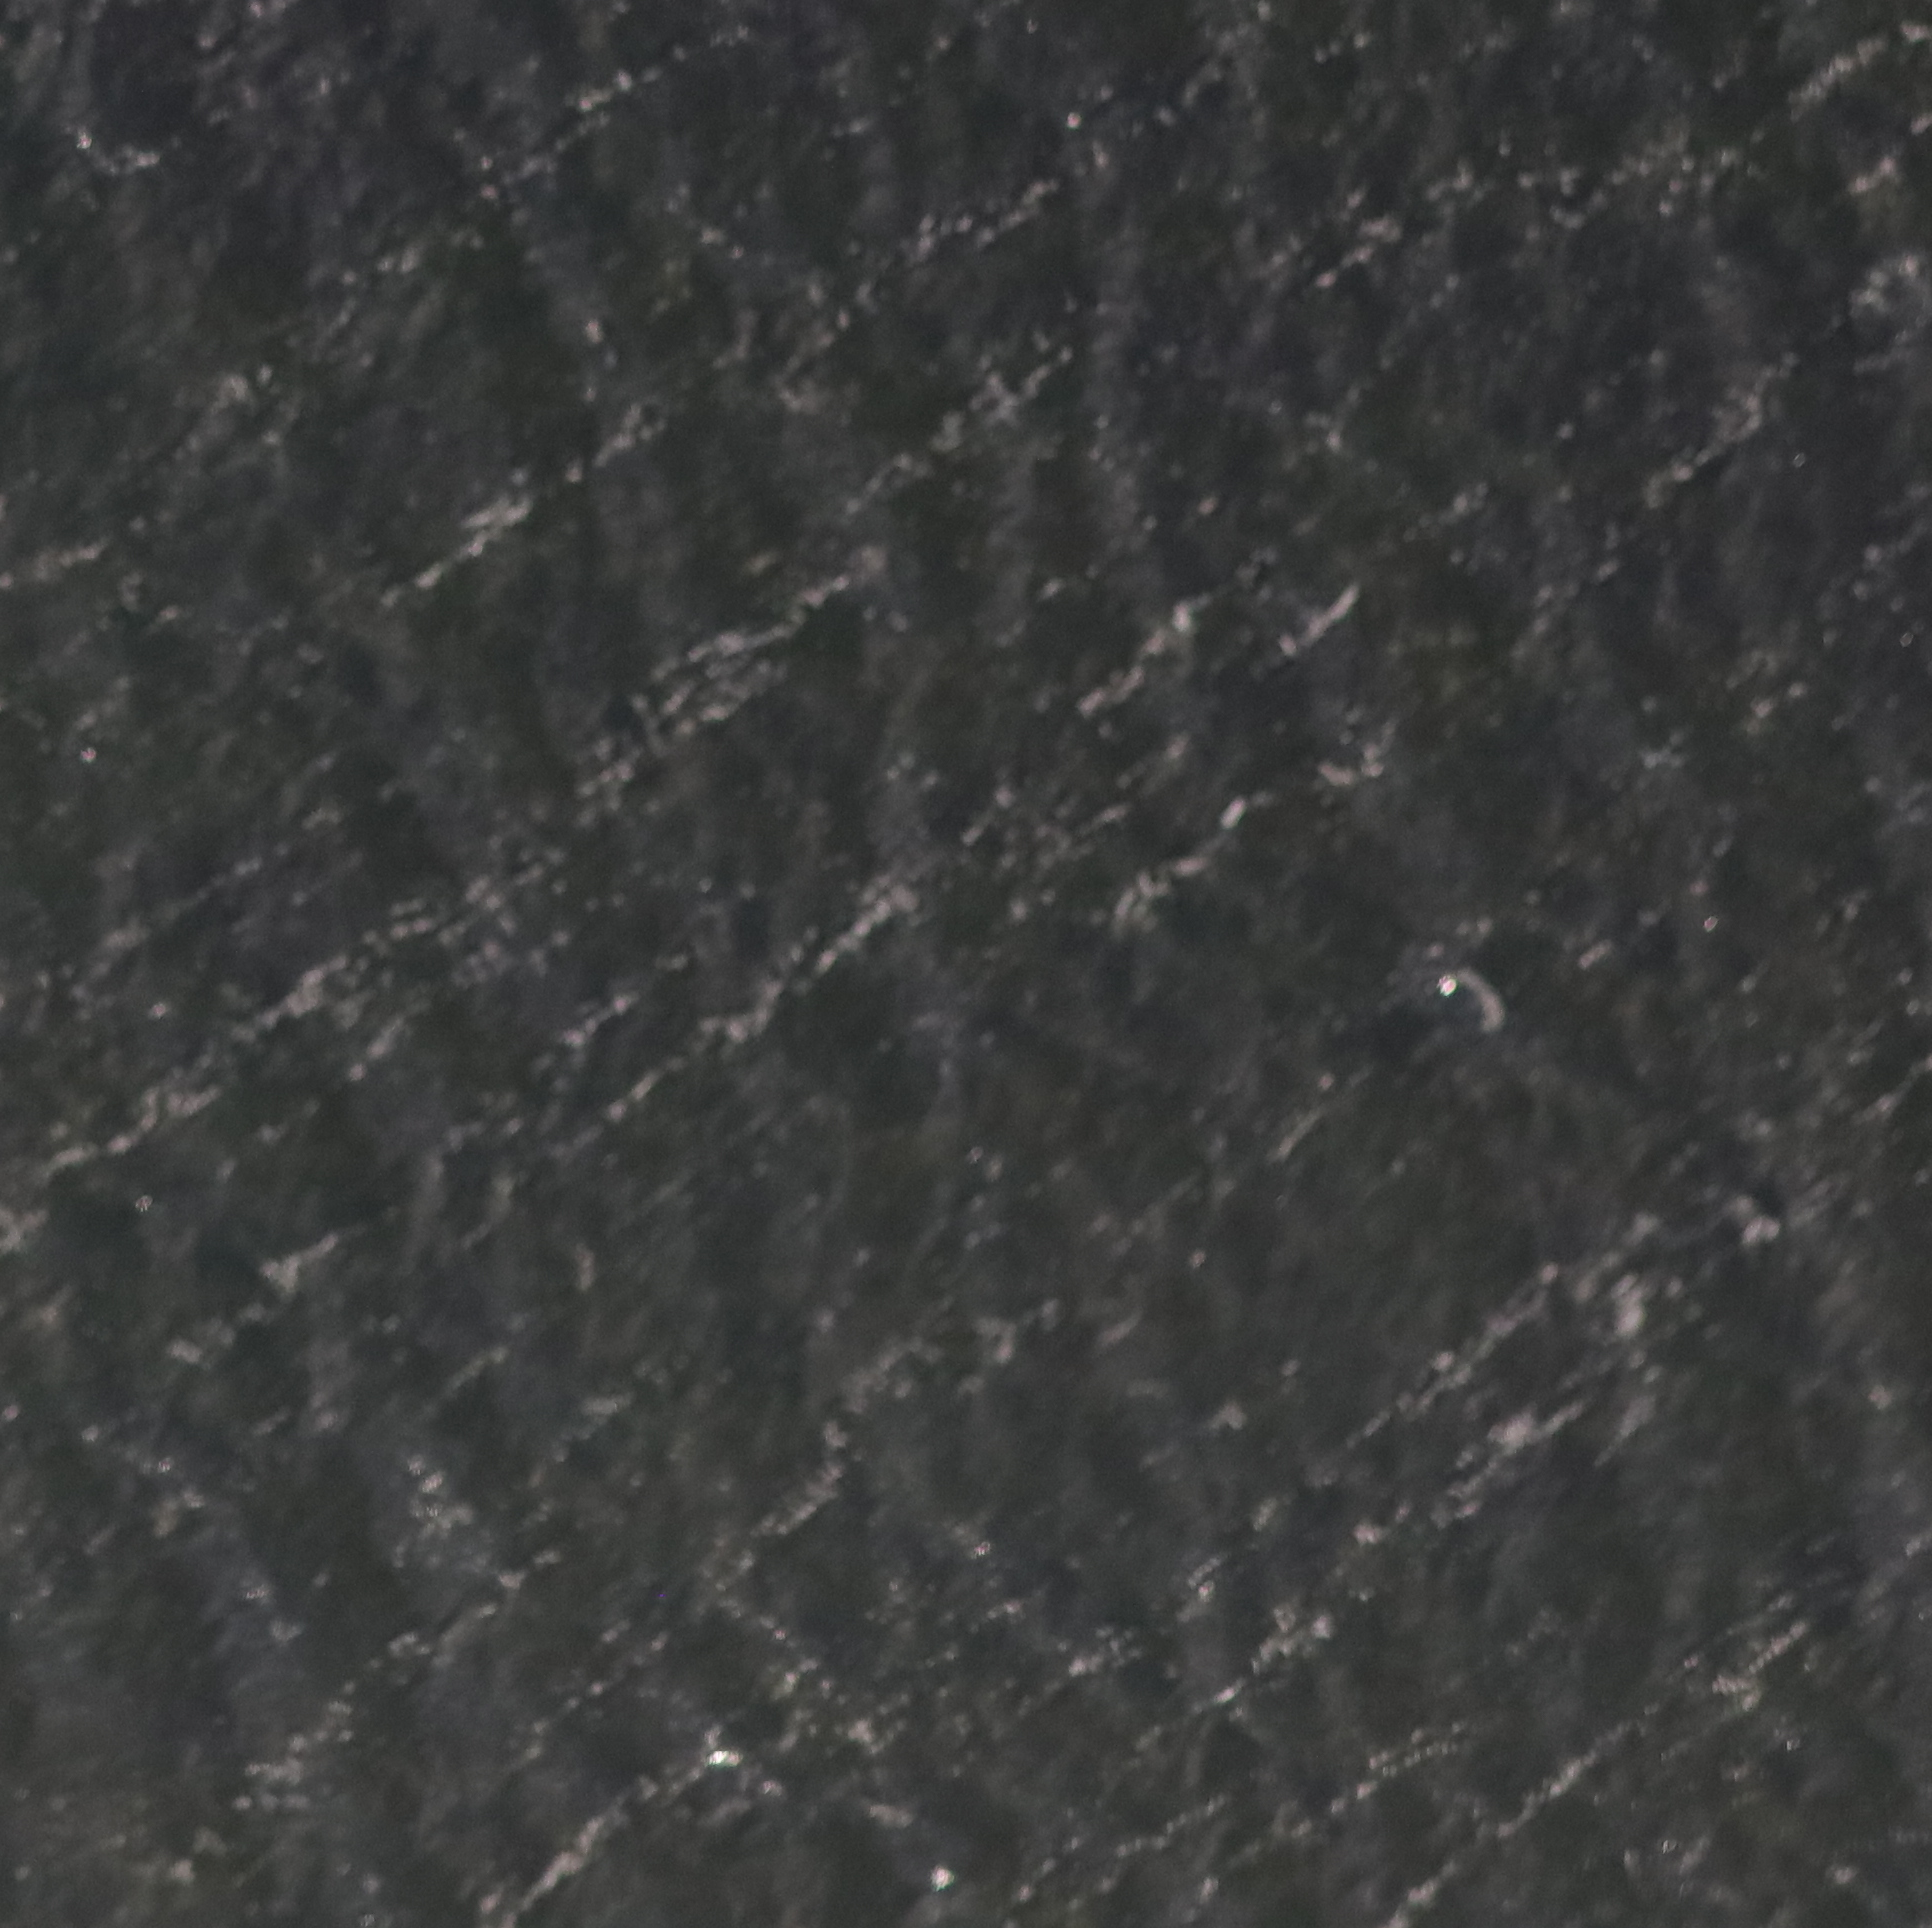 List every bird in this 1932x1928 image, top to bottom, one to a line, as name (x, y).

None